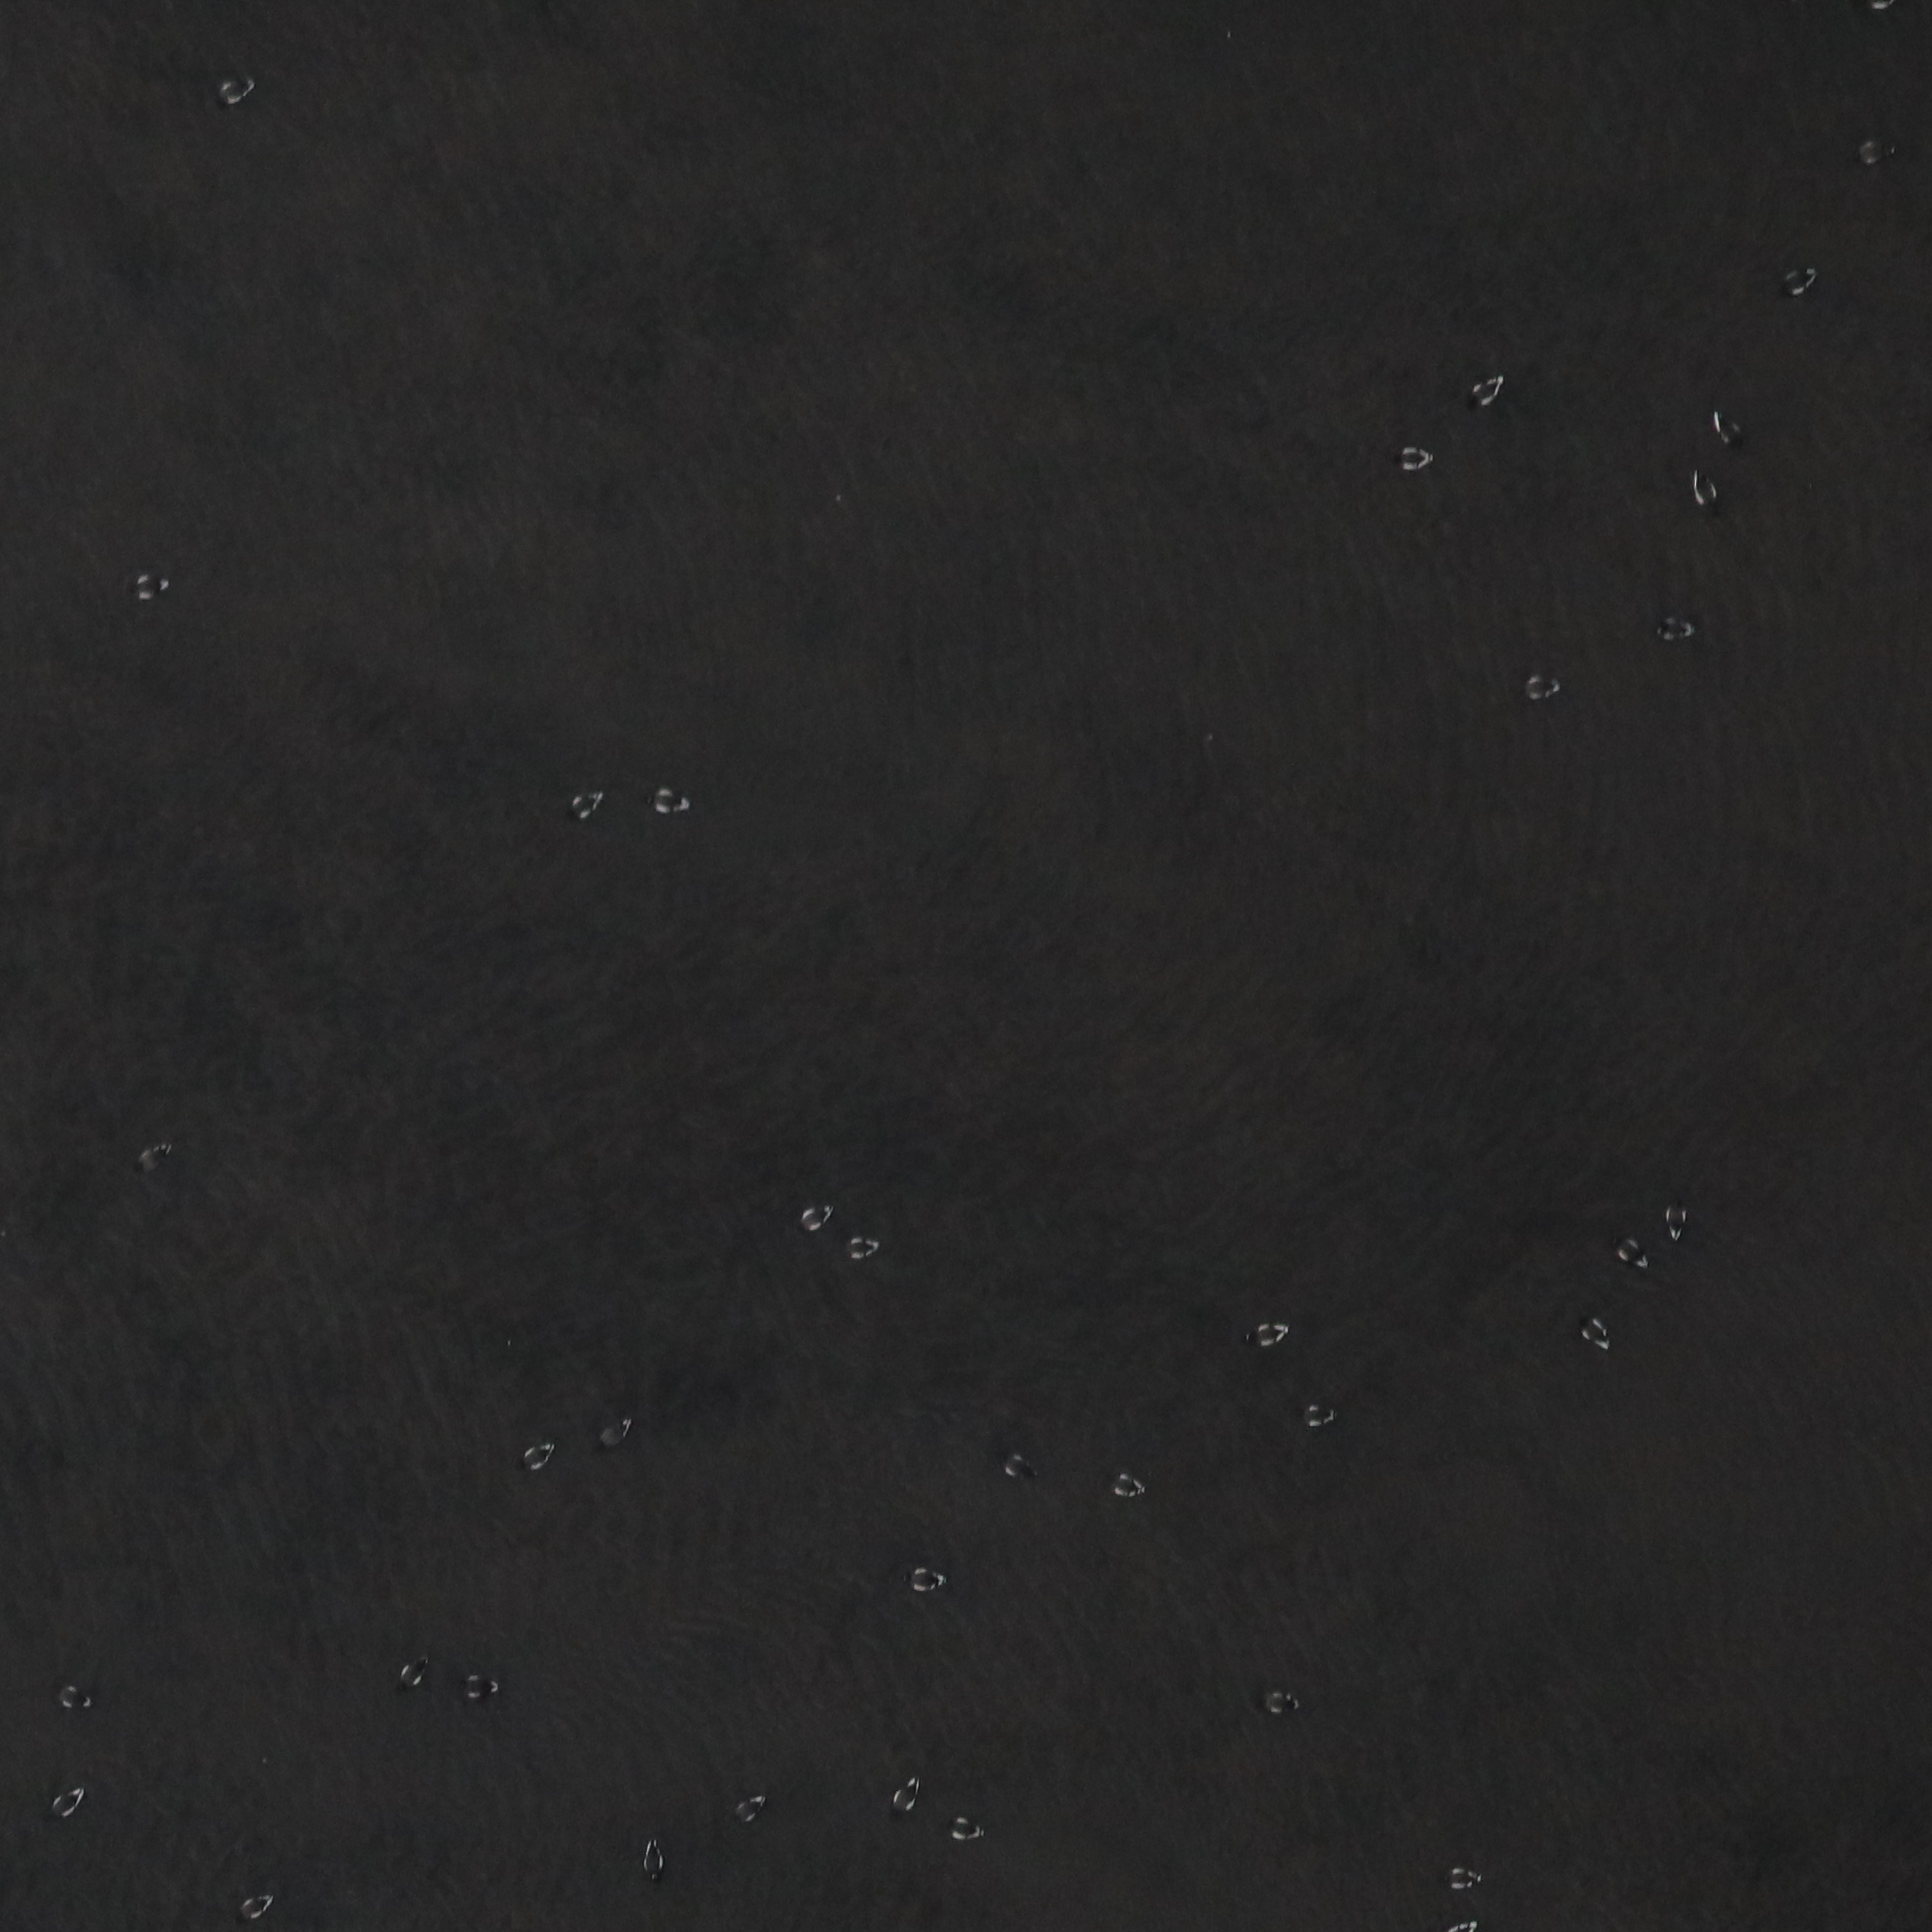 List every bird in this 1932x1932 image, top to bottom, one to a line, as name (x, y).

brant (235, 91)
brant (1873, 152)
brant (1798, 282)
brant (1485, 393)
brant (1725, 426)
brant (1414, 460)
brant (1705, 492)
brant (150, 588)
brant (1677, 627)
brant (1540, 688)
brant (667, 802)
brant (585, 806)
brant (155, 1157)
brant (813, 1219)
brant (1676, 1220)
brant (862, 1247)
brant (1631, 1252)
brant (1595, 1332)
brant (1268, 1335)
brant (1316, 1414)
brant (616, 1436)
brant (536, 1457)
brant (1017, 1467)
brant (1126, 1486)
brant (922, 1577)
brant (414, 1673)
brant (478, 1688)
brant (73, 1698)
brant (1278, 1701)
brant (906, 1795)
brant (68, 1802)
brant (749, 1808)
brant (968, 1824)
brant (653, 1860)
brant (1465, 1879)
brant (254, 1906)